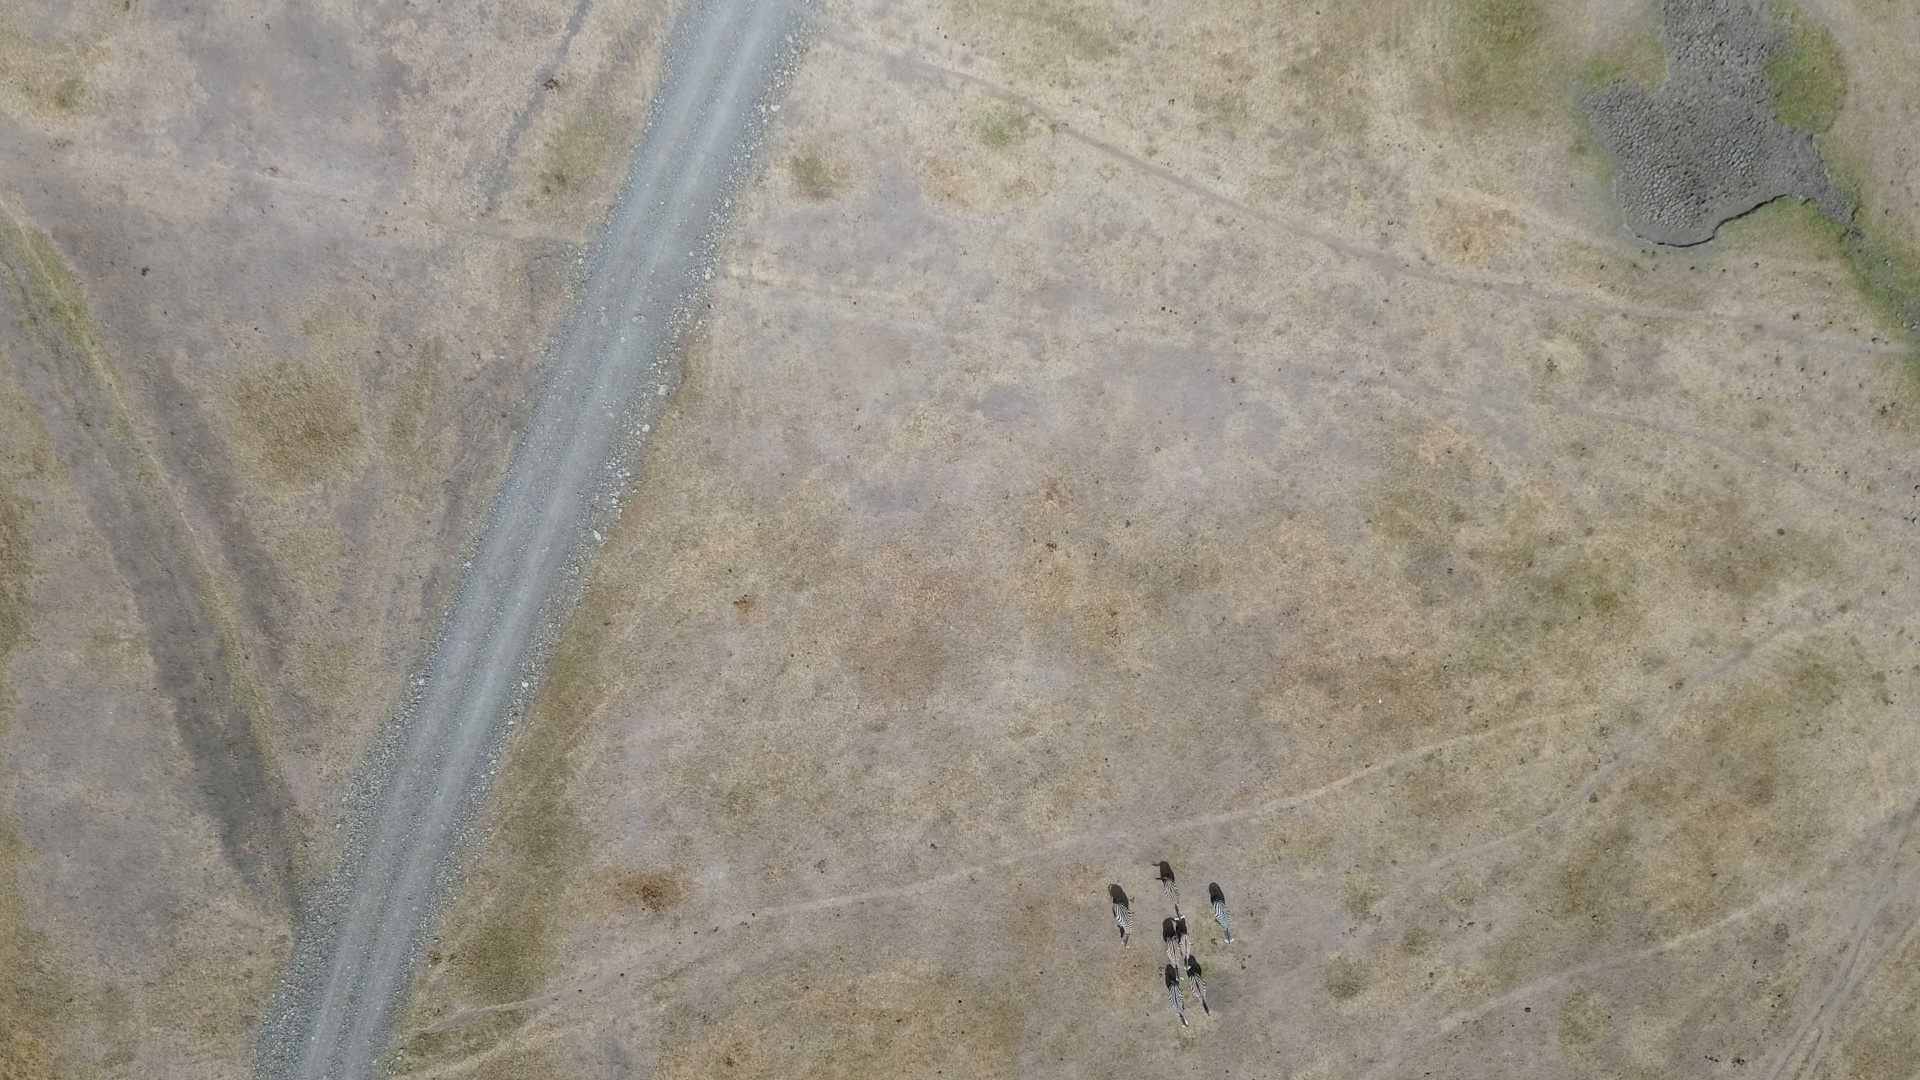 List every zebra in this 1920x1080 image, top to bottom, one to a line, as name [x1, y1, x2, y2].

zebra [1162, 877, 1185, 922]
zebra [1214, 901, 1235, 944]
zebra [1112, 902, 1133, 949]
zebra [1180, 934, 1193, 971]
zebra [1166, 939, 1184, 981]
zebra [1190, 973, 1212, 1017]
zebra [1168, 983, 1189, 1028]